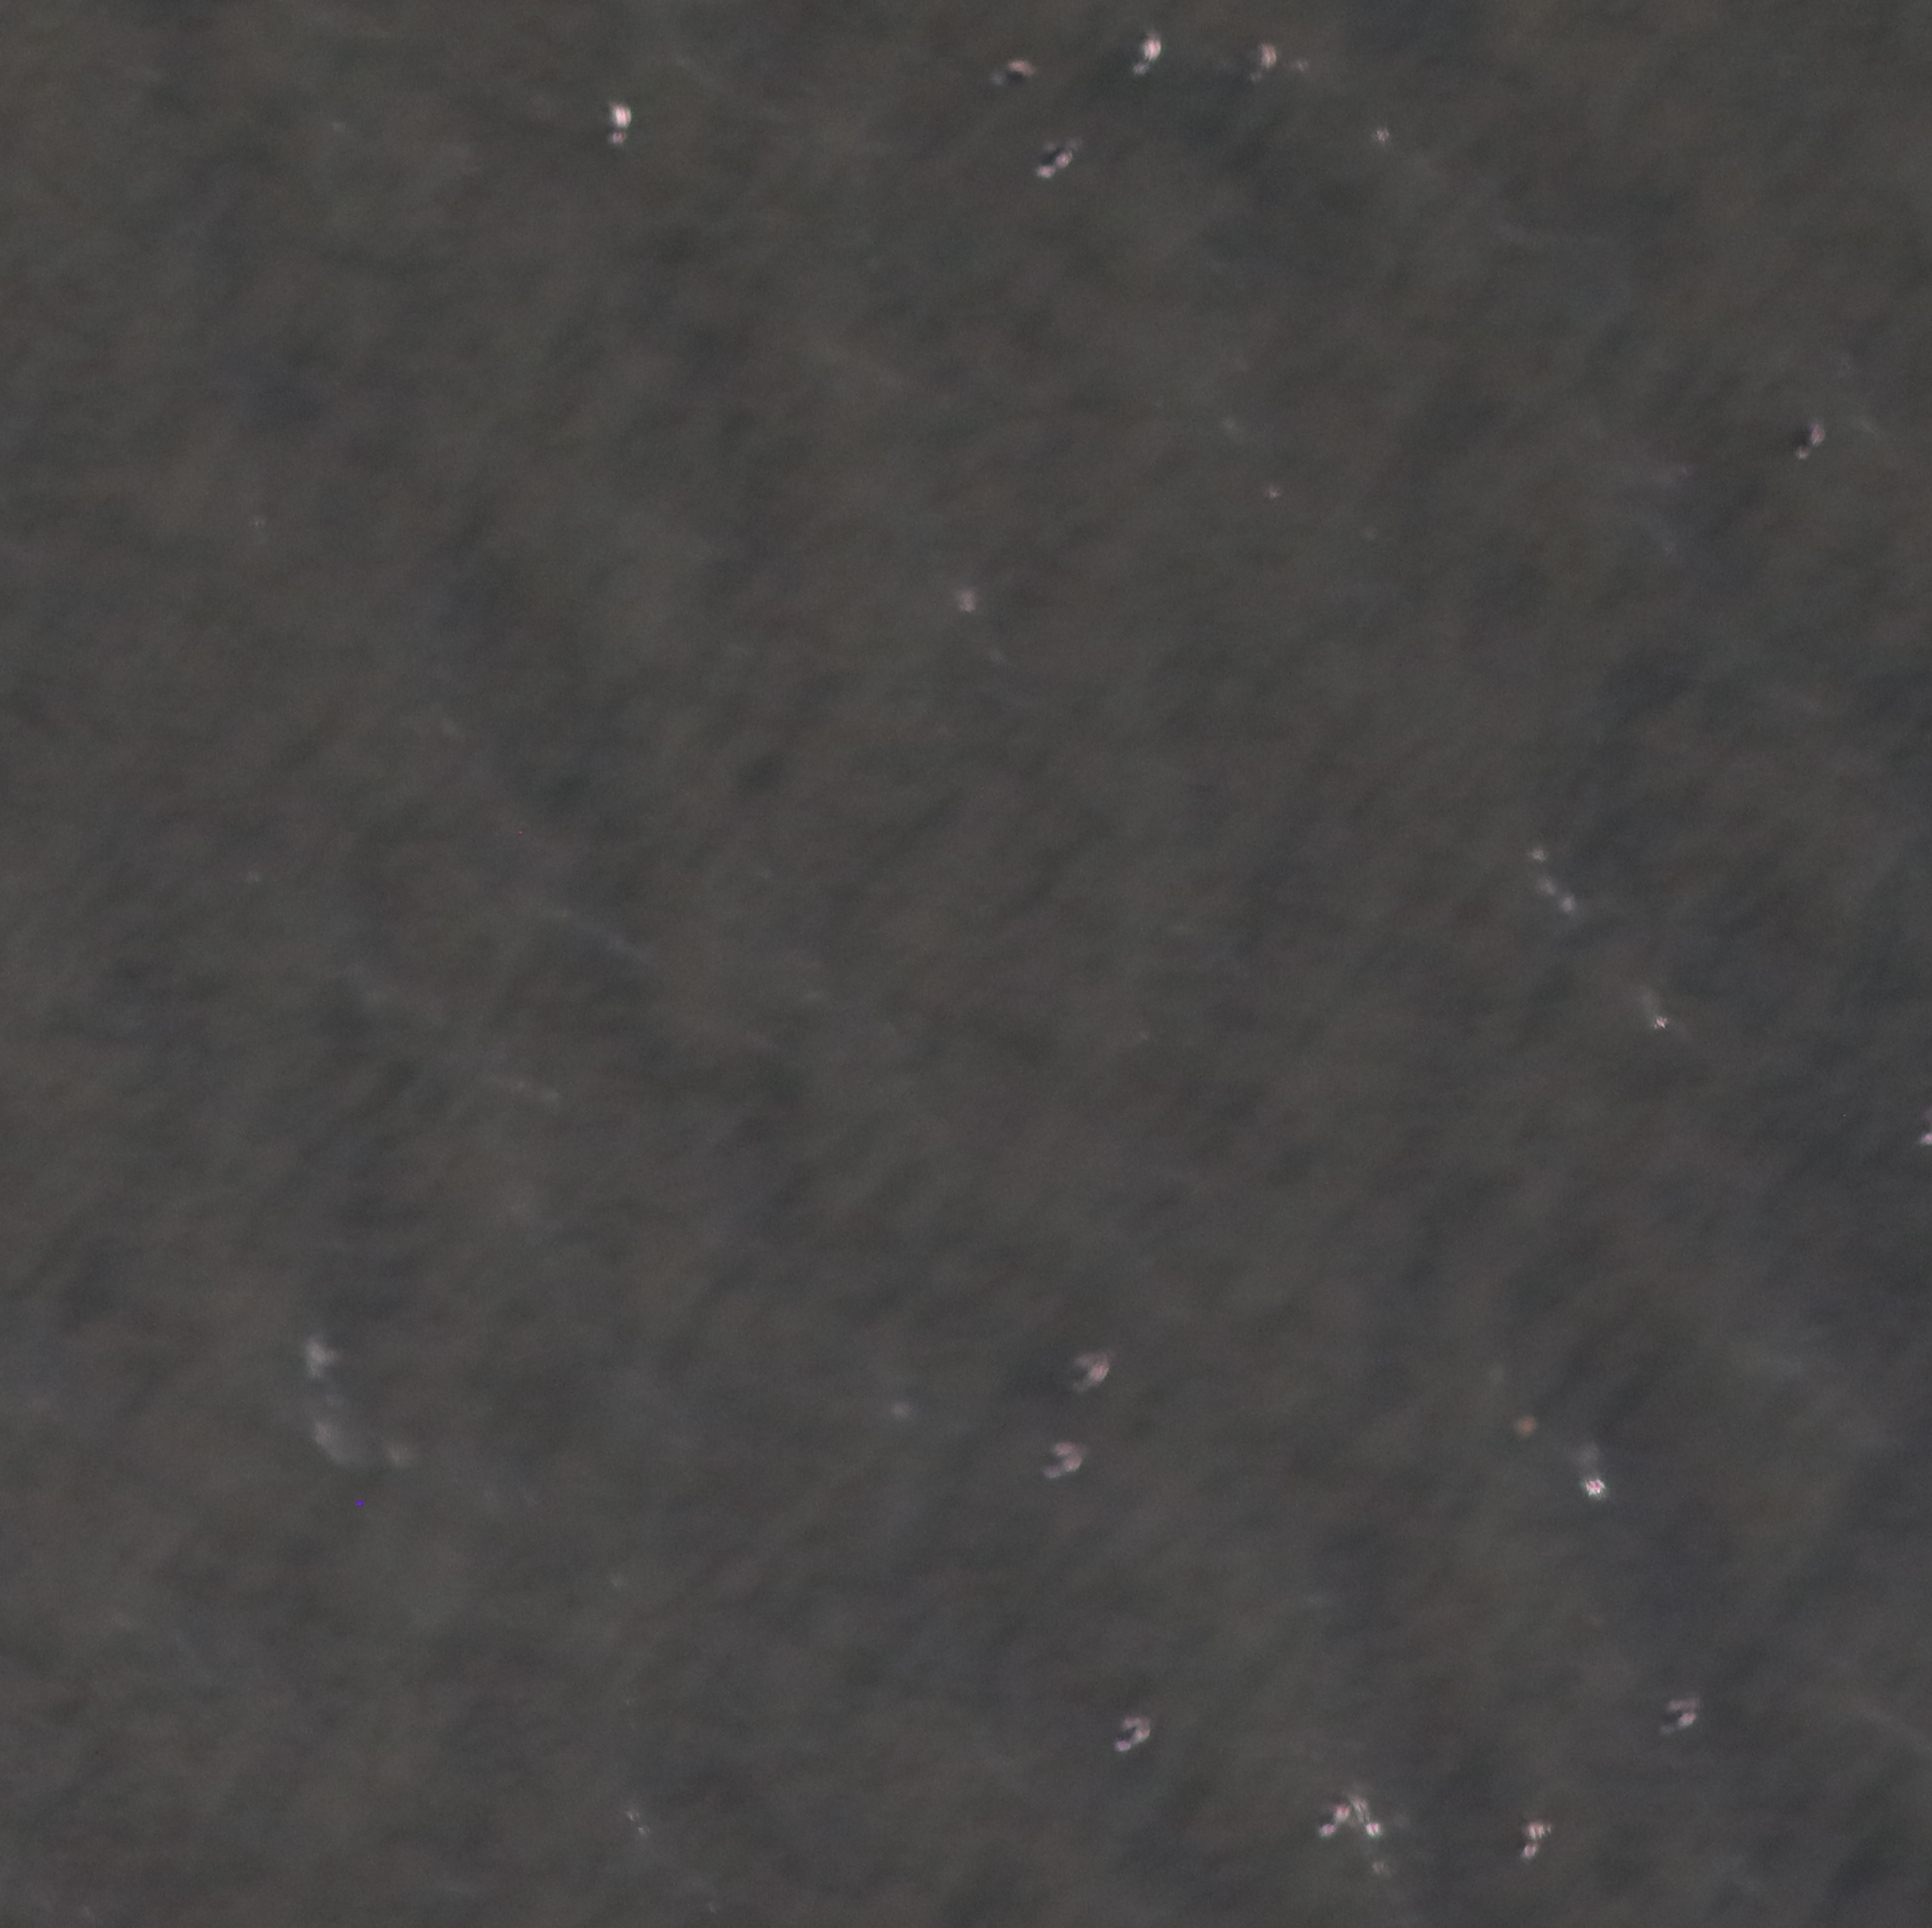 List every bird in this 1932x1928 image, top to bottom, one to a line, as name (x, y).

brant (1148, 56)
brant (1263, 59)
brant (1018, 71)
brant (619, 118)
brant (1054, 152)
brant (1808, 437)
brant (1097, 1370)
brant (1069, 1453)
brant (1672, 1716)
brant (1138, 1726)
brant (1326, 1818)
brant (1527, 1838)